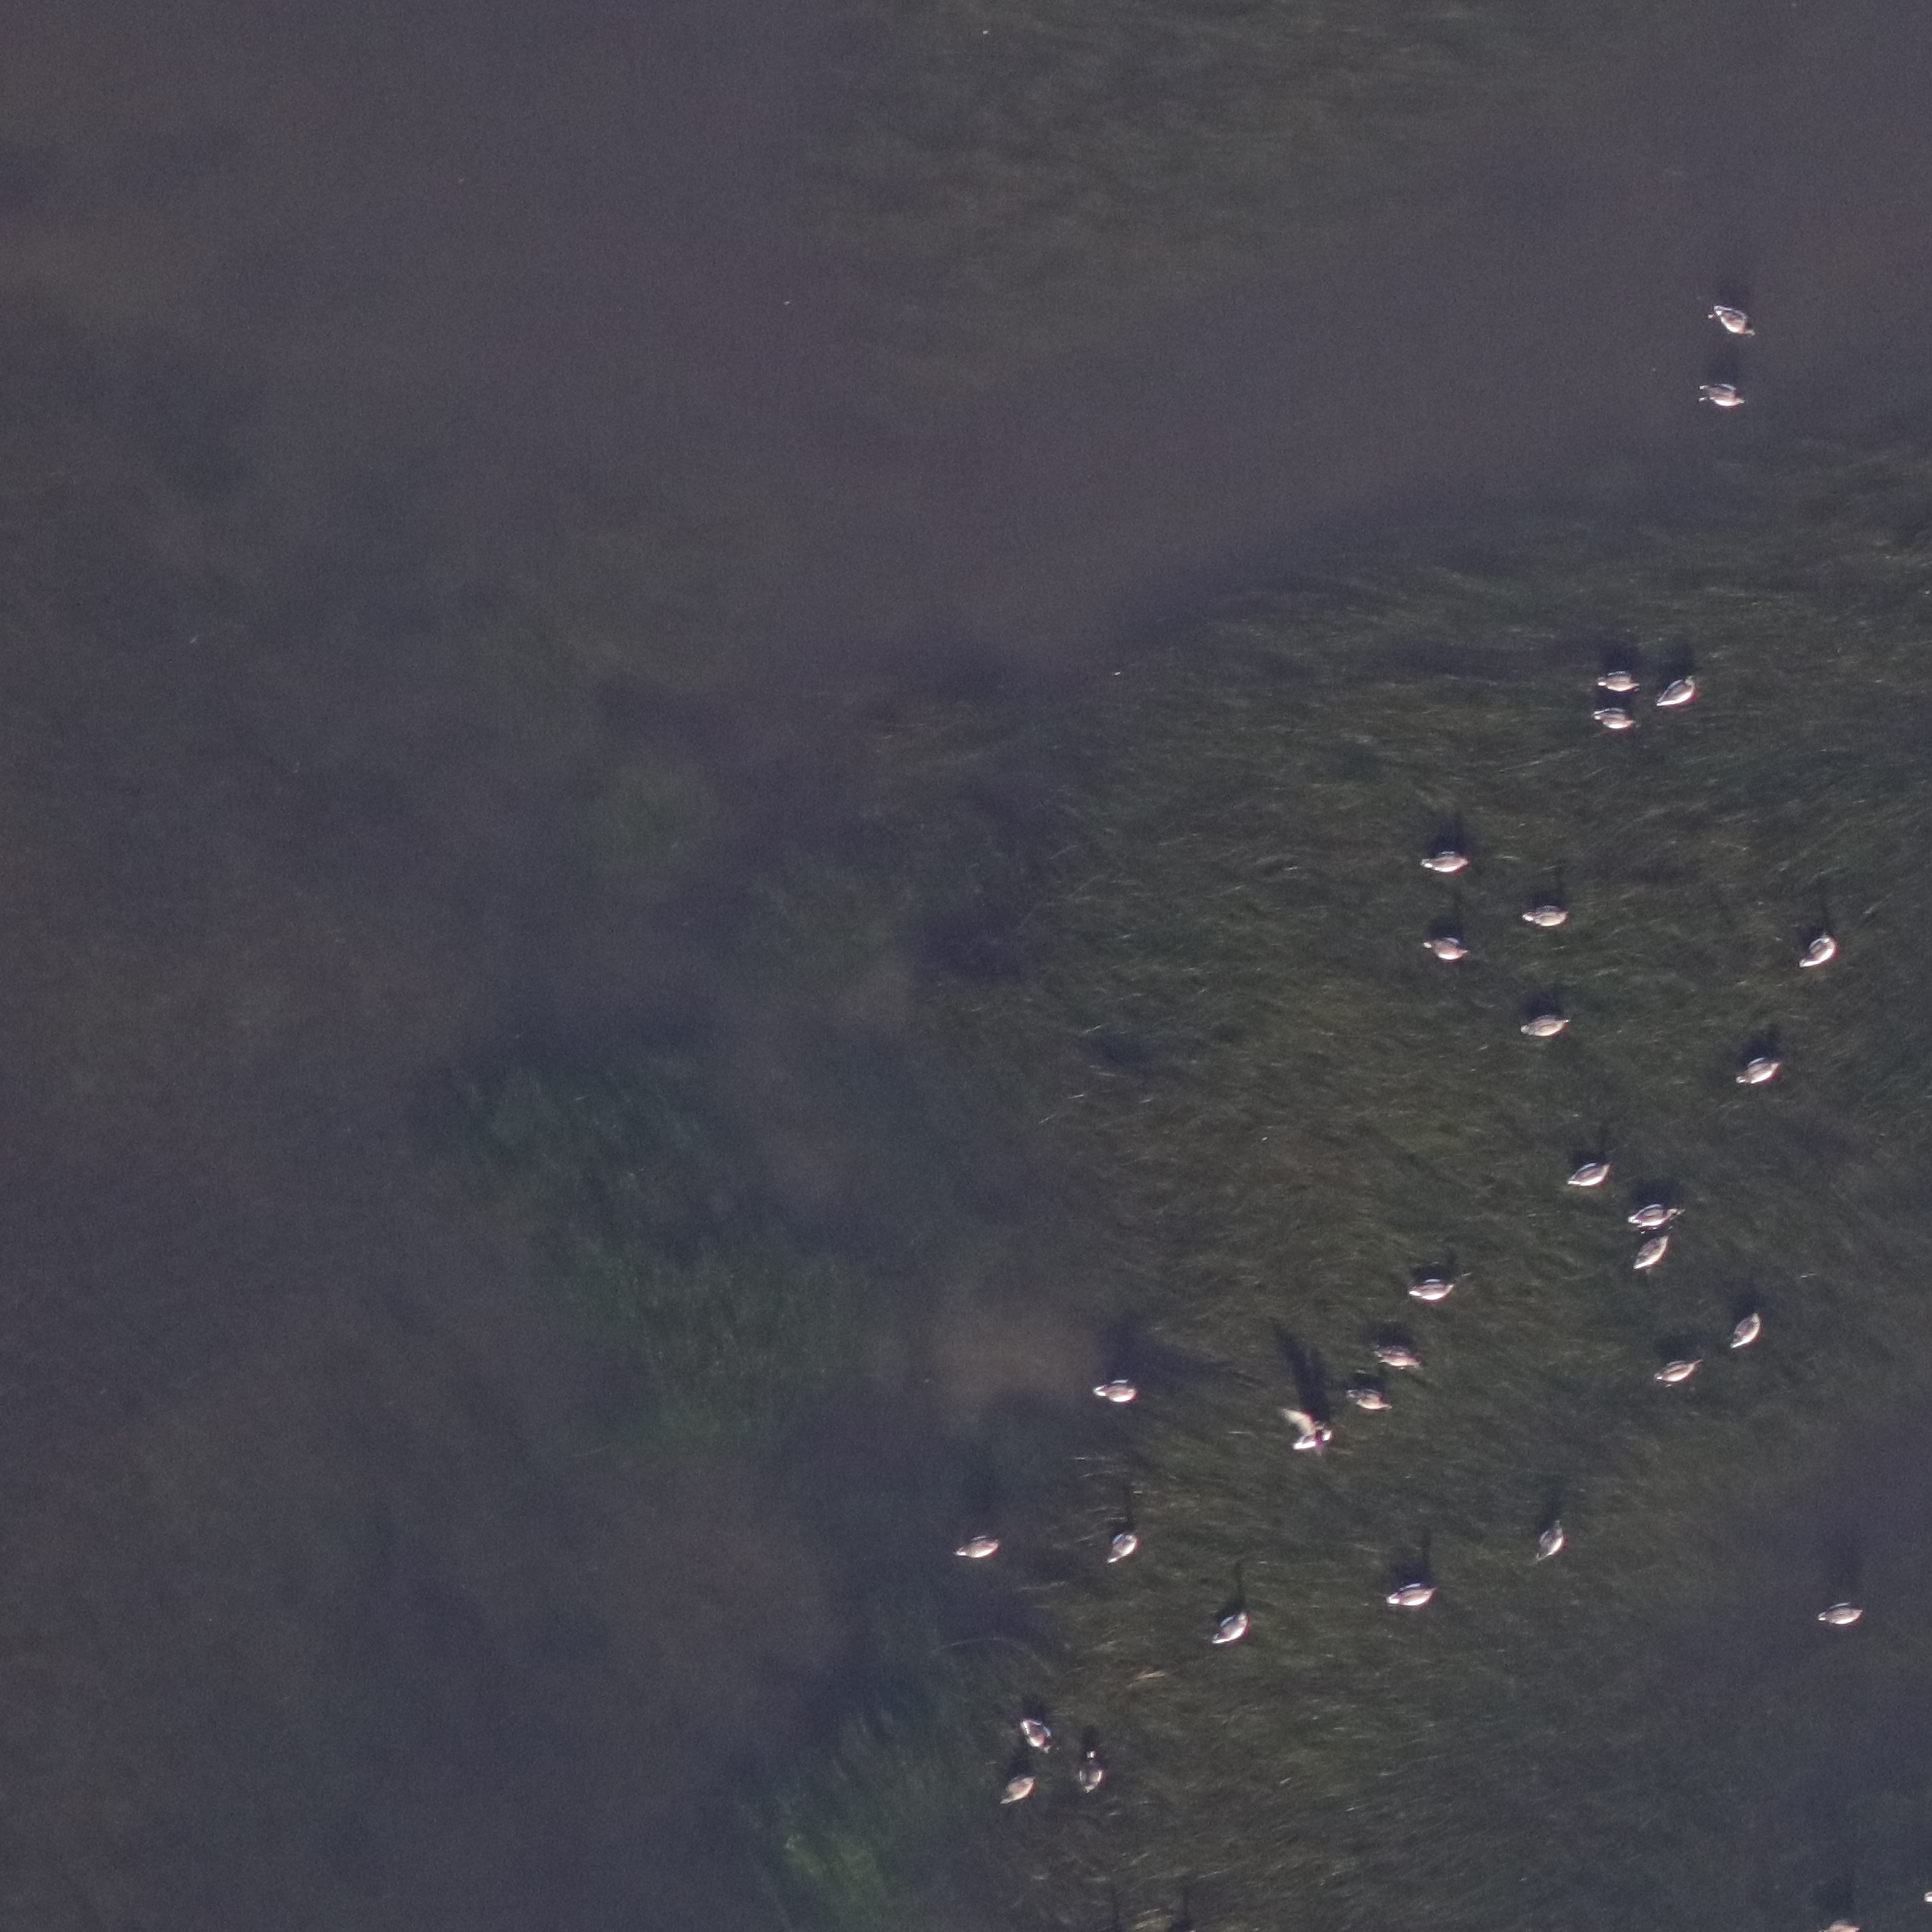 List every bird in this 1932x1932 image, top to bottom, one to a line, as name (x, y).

brant (1735, 321)
brant (1722, 391)
brant (1619, 680)
brant (1678, 690)
brant (1618, 721)
brant (1447, 861)
brant (1548, 914)
brant (1447, 949)
brant (1821, 950)
brant (1544, 1024)
brant (1761, 1070)
brant (1589, 1173)
brant (1654, 1218)
brant (1655, 1251)
brant (1434, 1287)
brant (1746, 1332)
brant (1397, 1357)
brant (1681, 1373)
brant (1118, 1391)
brant (1367, 1398)
brant (1317, 1437)
brant (1552, 1542)
brant (985, 1545)
brant (1121, 1545)
brant (1412, 1595)
brant (1842, 1613)
brant (1231, 1629)
brant (1036, 1733)
brant (1092, 1771)
brant (1019, 1789)
brant (1842, 1932)